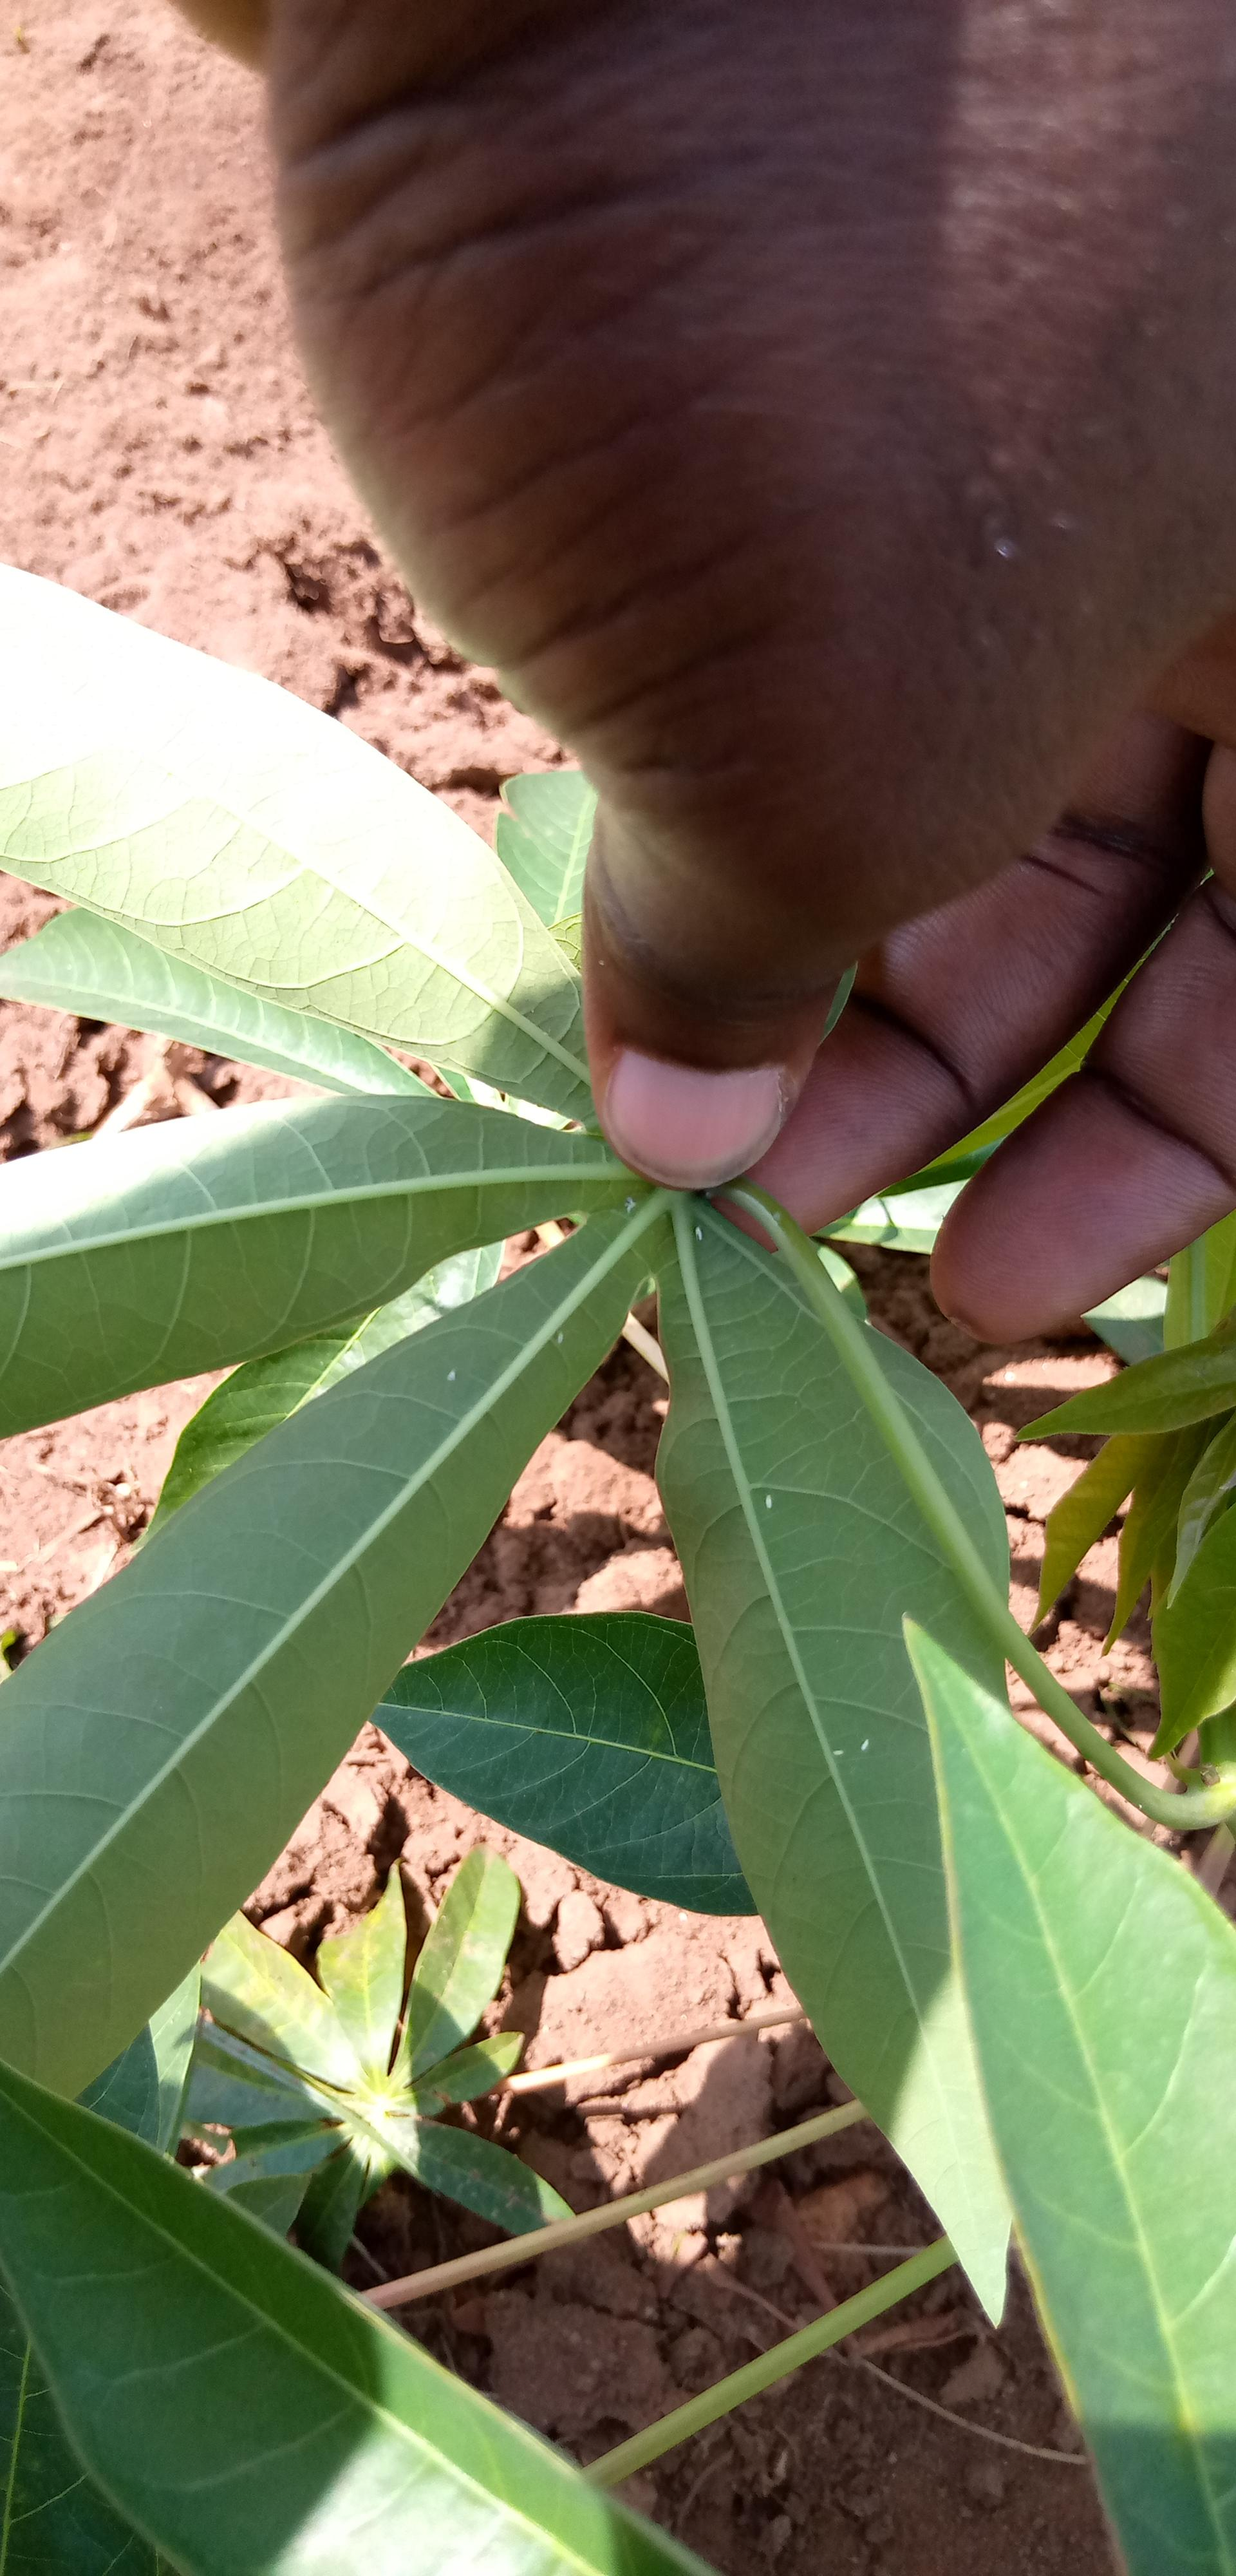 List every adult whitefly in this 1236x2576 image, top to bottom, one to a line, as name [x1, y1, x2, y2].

whitefly [619, 1186, 637, 1218]
whitefly [691, 1217, 705, 1255]
whitefly [549, 1320, 567, 1357]
whitefly [437, 1363, 462, 1396]
whitefly [759, 1487, 784, 1518]
whitefly [853, 1728, 883, 1758]
whitefly [822, 1736, 848, 1774]